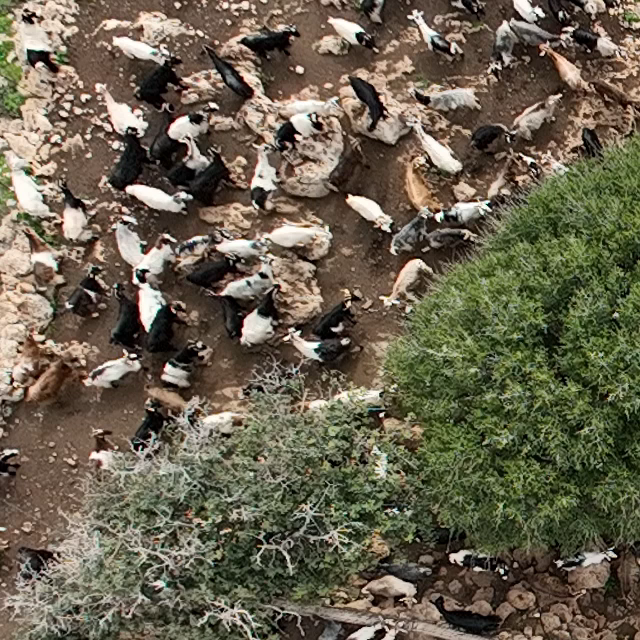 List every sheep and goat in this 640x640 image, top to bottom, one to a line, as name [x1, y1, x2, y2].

goat [360, 2, 384, 23]
goat [453, 3, 486, 14]
goat [513, 4, 545, 21]
goat [541, 4, 572, 22]
goat [562, 4, 591, 24]
goat [405, 9, 465, 63]
goat [19, 11, 60, 74]
goat [327, 16, 380, 54]
goat [509, 16, 572, 48]
goat [492, 18, 517, 81]
goat [237, 27, 301, 58]
goat [562, 27, 618, 56]
goat [110, 37, 172, 65]
goat [538, 41, 589, 89]
goat [200, 44, 254, 98]
goat [135, 56, 183, 108]
goat [348, 76, 388, 132]
goat [590, 79, 639, 113]
goat [93, 83, 149, 136]
goat [409, 86, 481, 111]
goat [512, 92, 562, 139]
goat [273, 97, 338, 121]
goat [151, 102, 219, 159]
goat [275, 115, 326, 151]
goat [407, 115, 460, 174]
goat [470, 124, 512, 151]
goat [106, 126, 149, 190]
goat [580, 126, 606, 163]
goat [166, 134, 210, 181]
goat [326, 138, 369, 193]
goat [249, 143, 276, 212]
goat [193, 144, 228, 204]
goat [399, 153, 447, 214]
goat [9, 160, 55, 218]
goat [57, 178, 96, 242]
goat [124, 185, 193, 215]
goat [345, 195, 393, 233]
goat [440, 200, 490, 227]
goat [390, 206, 432, 257]
goat [115, 221, 147, 267]
goat [261, 225, 329, 246]
goat [19, 229, 66, 288]
goat [195, 229, 228, 262]
goat [421, 229, 480, 253]
goat [134, 231, 177, 276]
goat [175, 233, 215, 258]
goat [215, 239, 267, 257]
goat [193, 253, 243, 290]
goat [220, 254, 273, 297]
goat [380, 259, 428, 311]
goat [66, 264, 108, 319]
goat [133, 269, 164, 334]
goat [110, 283, 139, 346]
goat [241, 284, 281, 346]
goat [315, 290, 357, 337]
goat [214, 295, 244, 338]
goat [148, 301, 184, 352]
goat [284, 330, 360, 362]
goat [10, 333, 40, 390]
goat [160, 341, 207, 390]
goat [85, 349, 141, 391]
goat [23, 351, 76, 403]
goat [335, 382, 397, 409]
goat [131, 398, 160, 454]
goat [198, 412, 247, 433]
goat [90, 427, 120, 472]
goat [2, 448, 21, 484]
goat [12, 544, 64, 577]
goat [446, 545, 510, 581]
goat [552, 546, 615, 570]
goat [357, 564, 430, 580]
goat [361, 575, 417, 608]
goat [430, 594, 503, 634]
goat [335, 618, 393, 639]
goat [356, 621, 405, 639]